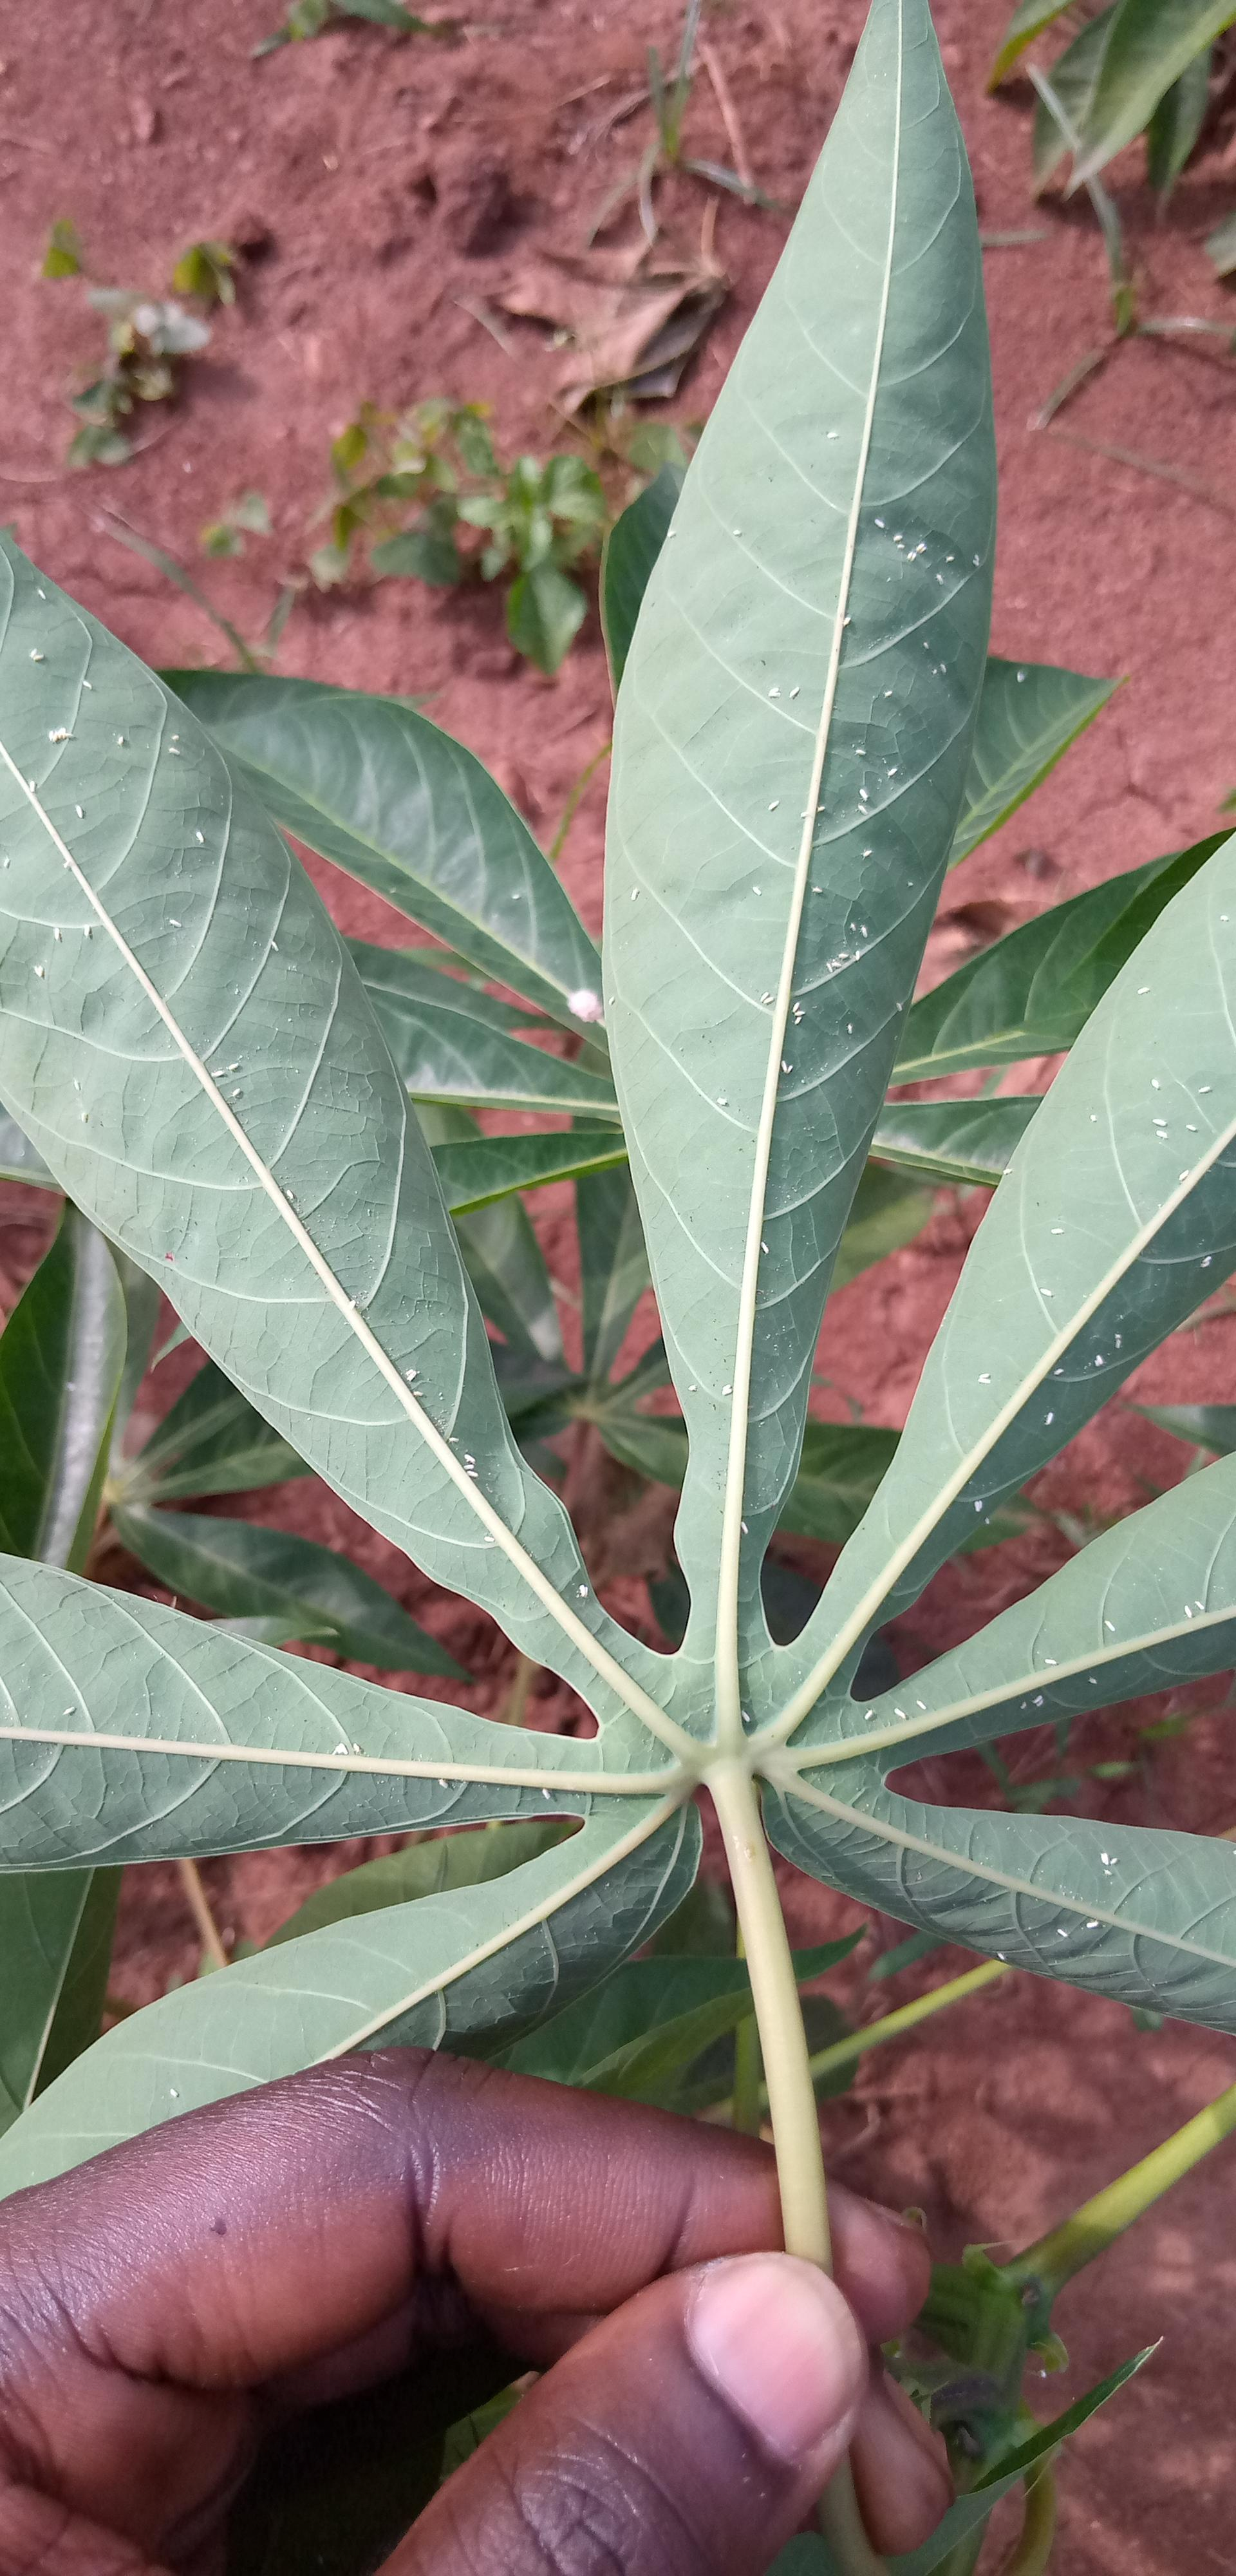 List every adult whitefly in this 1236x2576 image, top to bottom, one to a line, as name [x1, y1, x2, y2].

whitefly [826, 429, 839, 441]
whitefly [872, 516, 885, 529]
whitefly [731, 527, 742, 538]
whitefly [666, 529, 677, 540]
whitefly [892, 533, 905, 543]
whitefly [915, 541, 928, 554]
whitefly [895, 542, 904, 550]
whitefly [906, 550, 915, 562]
whitefly [969, 553, 984, 568]
whitefly [943, 554, 956, 566]
whitefly [935, 573, 944, 587]
whitefly [36, 587, 48, 604]
whitefly [841, 616, 853, 628]
whitefly [921, 641, 930, 652]
whitefly [30, 646, 37, 659]
whitefly [33, 653, 46, 663]
whitefly [939, 662, 947, 675]
whitefly [80, 679, 93, 691]
whitefly [787, 685, 801, 698]
whitefly [767, 685, 778, 692]
whitefly [883, 690, 894, 698]
whitefly [767, 692, 781, 699]
whitefly [57, 726, 66, 739]
whitefly [48, 729, 57, 743]
whitefly [66, 732, 73, 739]
whitefly [170, 733, 180, 741]
whitefly [116, 734, 125, 747]
whitefly [167, 745, 182, 757]
whitefly [853, 748, 866, 757]
whitefly [886, 766, 899, 779]
whitefly [27, 779, 37, 795]
whitefly [857, 788, 870, 802]
whitefly [767, 797, 781, 812]
whitefly [856, 802, 868, 816]
whitefly [73, 803, 85, 820]
whitefly [816, 804, 825, 813]
whitefly [798, 809, 811, 821]
whitefly [194, 829, 206, 844]
whitefly [861, 847, 874, 858]
whitefly [3, 855, 11, 868]
whitefly [61, 858, 71, 869]
whitefly [751, 884, 762, 897]
whitefly [810, 885, 825, 895]
whitefly [628, 887, 643, 902]
whitefly [509, 892, 522, 903]
whitefly [1217, 913, 1231, 923]
whitefly [167, 917, 183, 929]
whitefly [849, 922, 858, 933]
whitefly [81, 922, 91, 937]
whitefly [859, 923, 871, 939]
whitefly [50, 925, 63, 942]
whitefly [270, 939, 279, 954]
whitefly [854, 949, 861, 961]
whitefly [837, 952, 849, 960]
whitefly [830, 961, 845, 969]
whitefly [825, 961, 834, 974]
whitefly [32, 964, 45, 979]
whitefly [1135, 984, 1151, 997]
whitefly [759, 990, 770, 1001]
whitefly [606, 995, 618, 1005]
whitefly [763, 996, 776, 1005]
whitefly [791, 1001, 800, 1011]
whitefly [894, 1001, 903, 1014]
whitefly [792, 1010, 805, 1016]
whitefly [793, 1015, 805, 1025]
whitefly [845, 1023, 854, 1036]
whitefly [228, 1060, 241, 1073]
whitefly [780, 1060, 787, 1074]
whitefly [787, 1064, 794, 1074]
whitefly [210, 1068, 224, 1080]
whitefly [71, 1077, 82, 1092]
whitefly [1150, 1077, 1161, 1092]
whitefly [1197, 1084, 1213, 1097]
whitefly [229, 1086, 243, 1097]
whitefly [714, 1096, 728, 1106]
whitefly [79, 1110, 90, 1124]
whitefly [1087, 1112, 1097, 1124]
whitefly [1149, 1117, 1168, 1128]
whitefly [1183, 1122, 1197, 1133]
whitefly [1155, 1128, 1169, 1141]
whitefly [1002, 1168, 1015, 1177]
whitefly [1177, 1168, 1190, 1181]
whitefly [286, 1188, 295, 1201]
whitefly [1049, 1226, 1066, 1235]
whitefly [759, 1240, 770, 1255]
whitefly [1201, 1253, 1212, 1264]
whitefly [1199, 1261, 1211, 1269]
whitefly [1036, 1286, 1053, 1298]
whitefly [346, 1299, 358, 1312]
whitefly [1114, 1338, 1123, 1350]
whitefly [1092, 1354, 1104, 1369]
whitefly [404, 1367, 415, 1375]
whitefly [1051, 1367, 1065, 1377]
whitefly [406, 1369, 418, 1383]
whitefly [977, 1372, 991, 1378]
whitefly [975, 1377, 991, 1384]
whitefly [686, 1383, 698, 1393]
whitefly [720, 1383, 733, 1390]
whitefly [722, 1388, 733, 1397]
whitefly [411, 1390, 425, 1398]
whitefly [1042, 1410, 1054, 1427]
whitefly [447, 1435, 459, 1445]
whitefly [464, 1452, 478, 1464]
whitefly [462, 1461, 476, 1472]
whitefly [464, 1469, 480, 1480]
whitefly [972, 1499, 986, 1512]
whitefly [984, 1515, 991, 1525]
whitefly [740, 1520, 749, 1536]
whitefly [482, 1535, 496, 1544]
whitefly [579, 1582, 590, 1598]
whitefly [1194, 1598, 1206, 1611]
whitefly [1183, 1604, 1195, 1619]
whitefly [1103, 1618, 1118, 1633]
whitefly [1042, 1657, 1057, 1667]
whitefly [1087, 1676, 1099, 1686]
whitefly [1033, 1694, 1044, 1708]
whitefly [915, 1698, 927, 1711]
whitefly [1019, 1701, 1027, 1710]
whitefly [61, 1705, 77, 1719]
whitefly [893, 1707, 906, 1721]
whitefly [863, 1708, 876, 1723]
whitefly [739, 1709, 751, 1724]
whitefly [351, 1740, 362, 1754]
whitefly [332, 1742, 350, 1757]
whitefly [436, 1778, 448, 1790]
whitefly [539, 1786, 554, 1801]
whitefly [1099, 1849, 1110, 1866]
whitefly [1109, 1856, 1120, 1867]
whitefly [1102, 1868, 1114, 1878]
whitefly [1085, 1918, 1101, 1930]
whitefly [1056, 1929, 1067, 1938]
whitefly [996, 1950, 1007, 1963]
whitefly [169, 2086, 179, 2099]